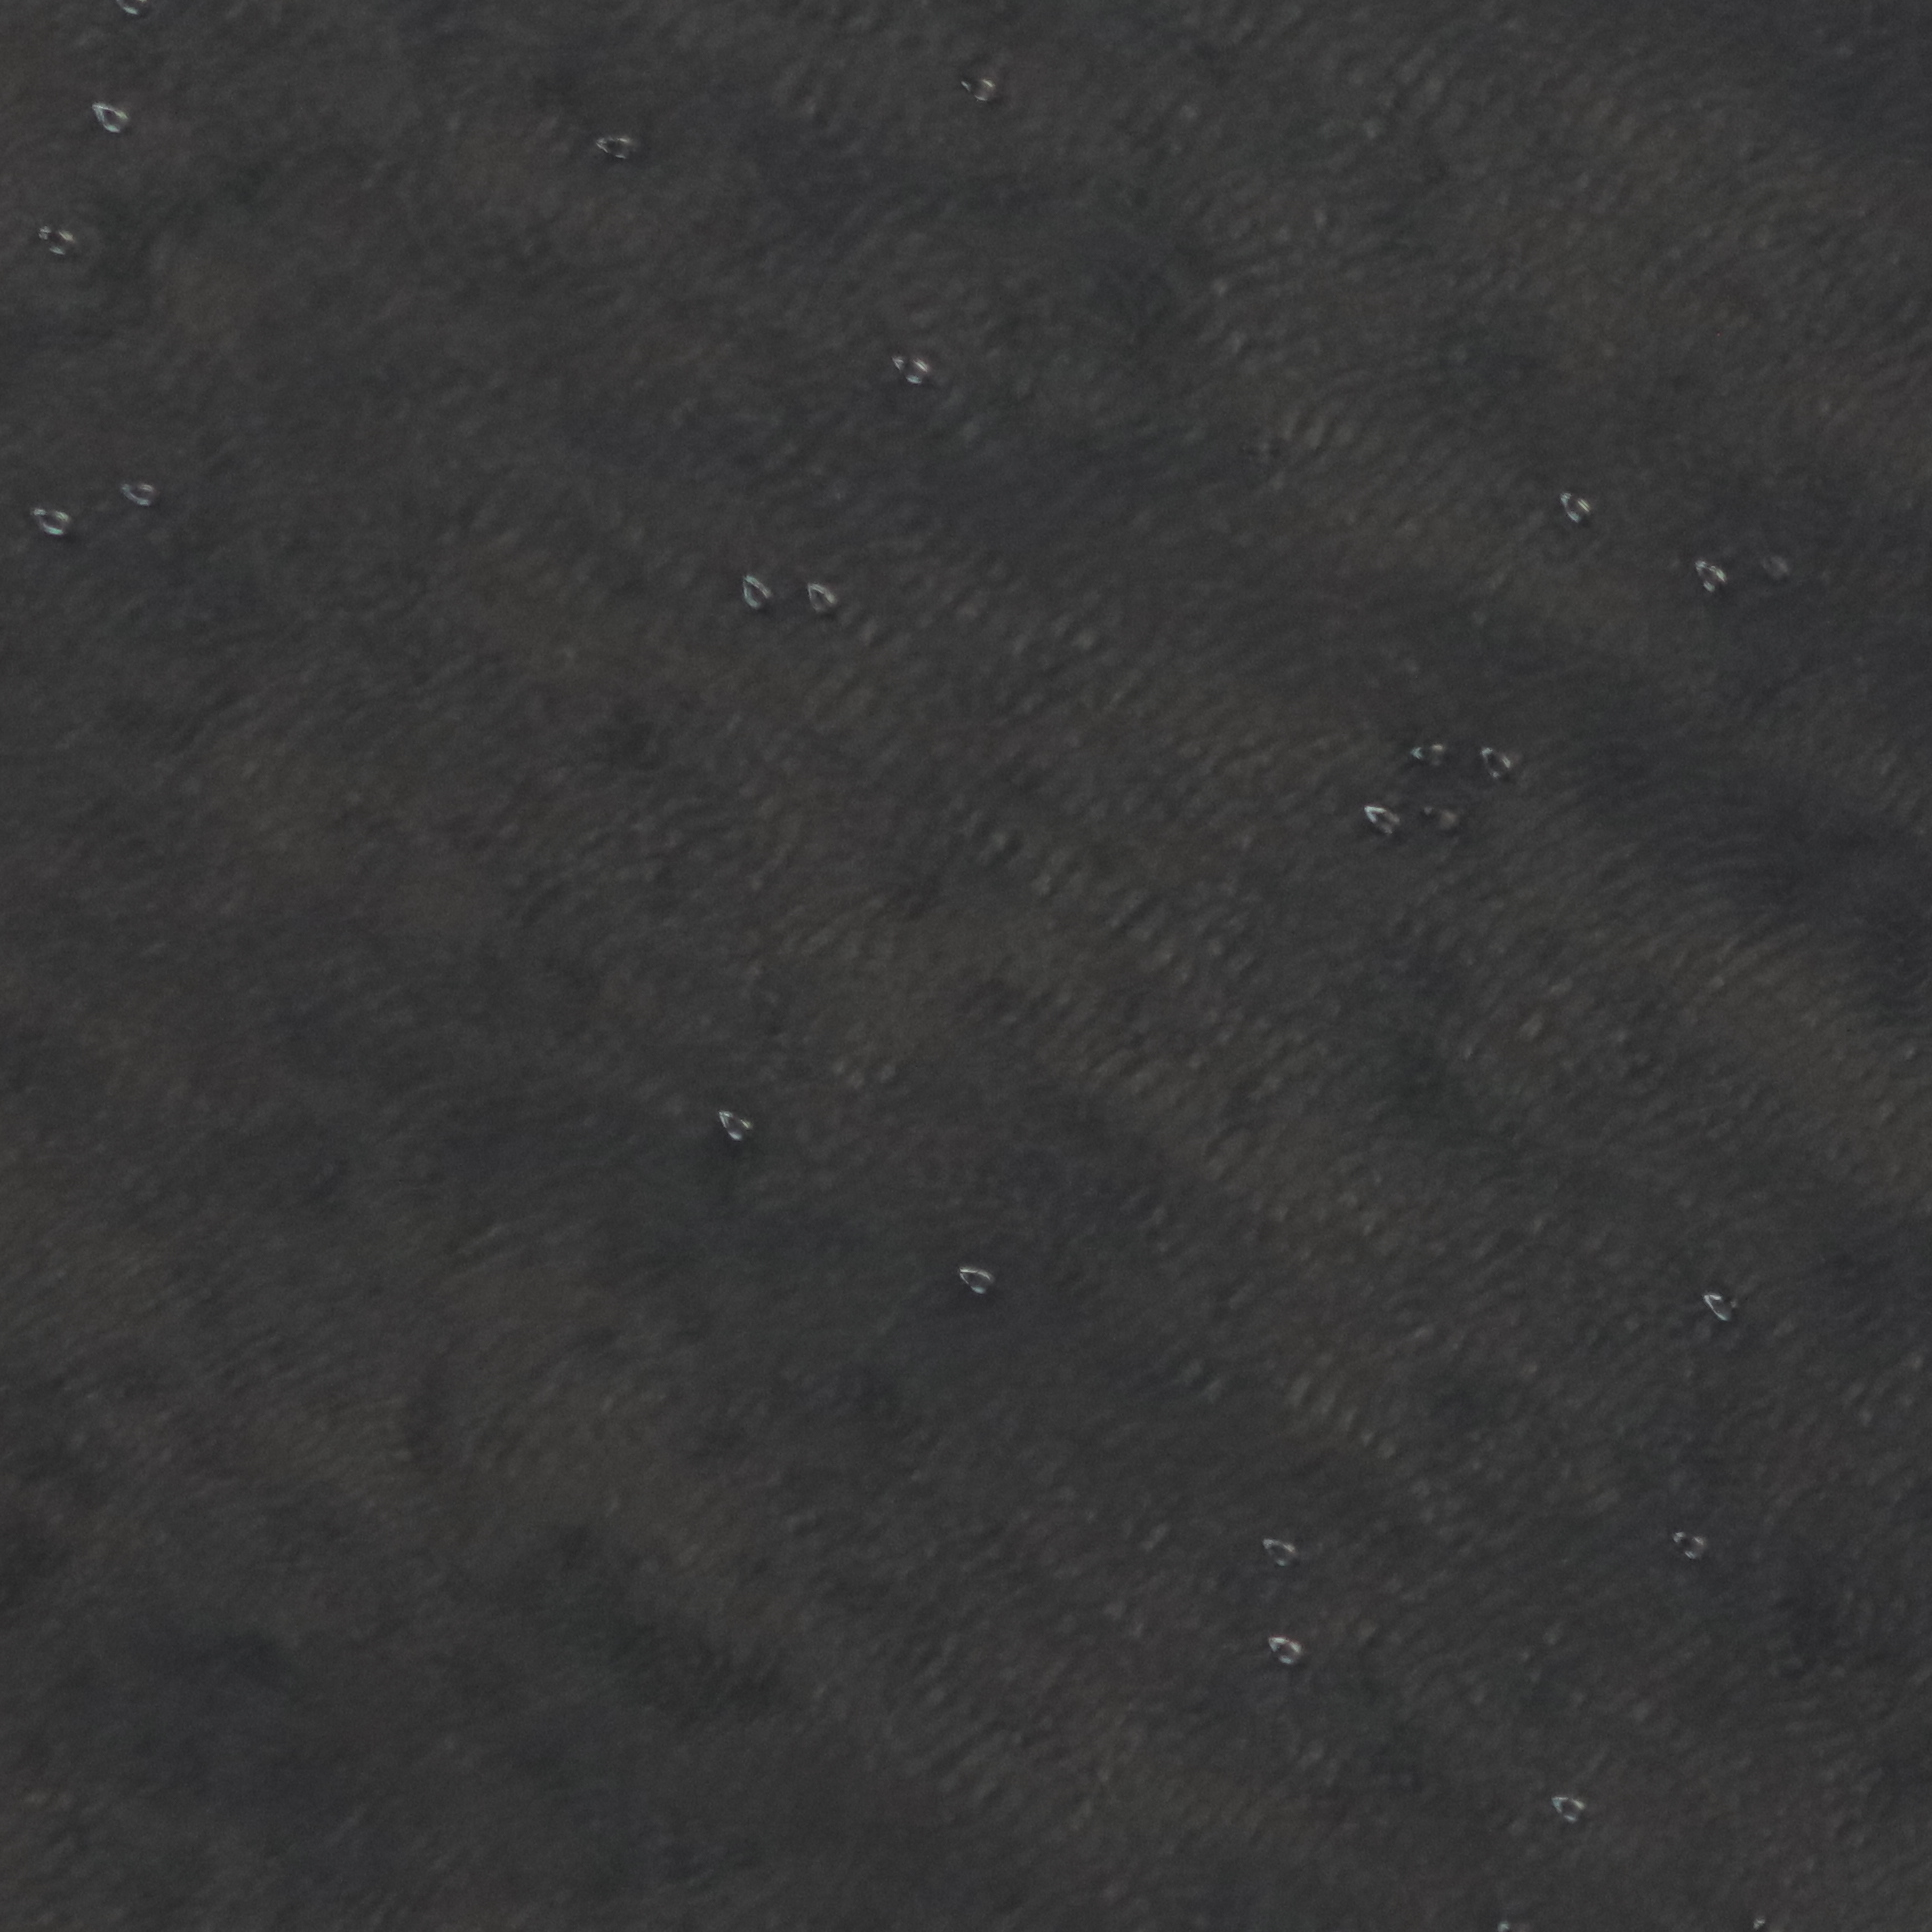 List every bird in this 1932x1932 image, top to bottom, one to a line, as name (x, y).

brant (981, 88)
brant (113, 118)
brant (620, 148)
brant (59, 241)
brant (915, 371)
brant (142, 494)
brant (1575, 510)
brant (55, 521)
brant (1711, 578)
brant (757, 594)
brant (825, 600)
brant (1497, 764)
brant (1385, 821)
brant (736, 1124)
brant (978, 1280)
brant (1720, 1308)
brant (1689, 1544)
brant (1279, 1555)
brant (1287, 1649)
brant (1570, 1808)